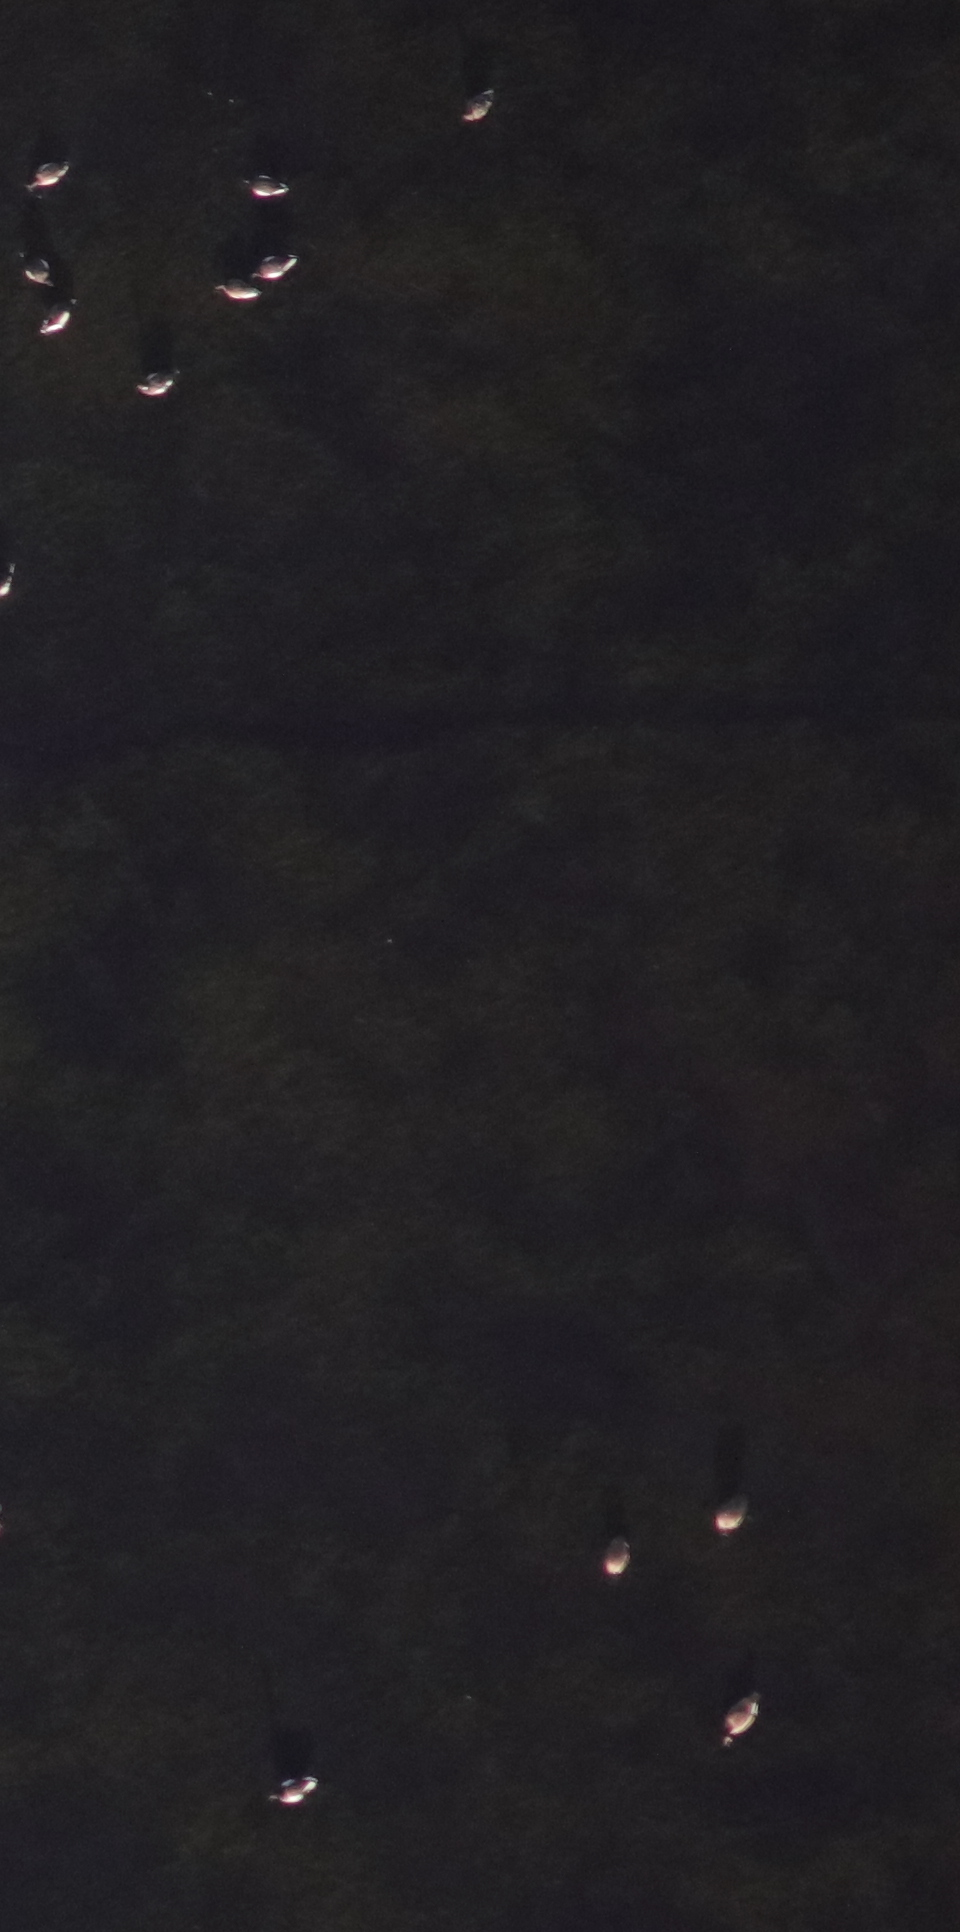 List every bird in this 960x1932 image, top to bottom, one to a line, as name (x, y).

brant (485, 98)
brant (49, 173)
brant (266, 186)
brant (37, 269)
brant (271, 270)
brant (238, 290)
brant (54, 320)
brant (155, 385)
brant (731, 1513)
brant (617, 1555)
Canada goose (740, 1718)
brant (294, 1788)